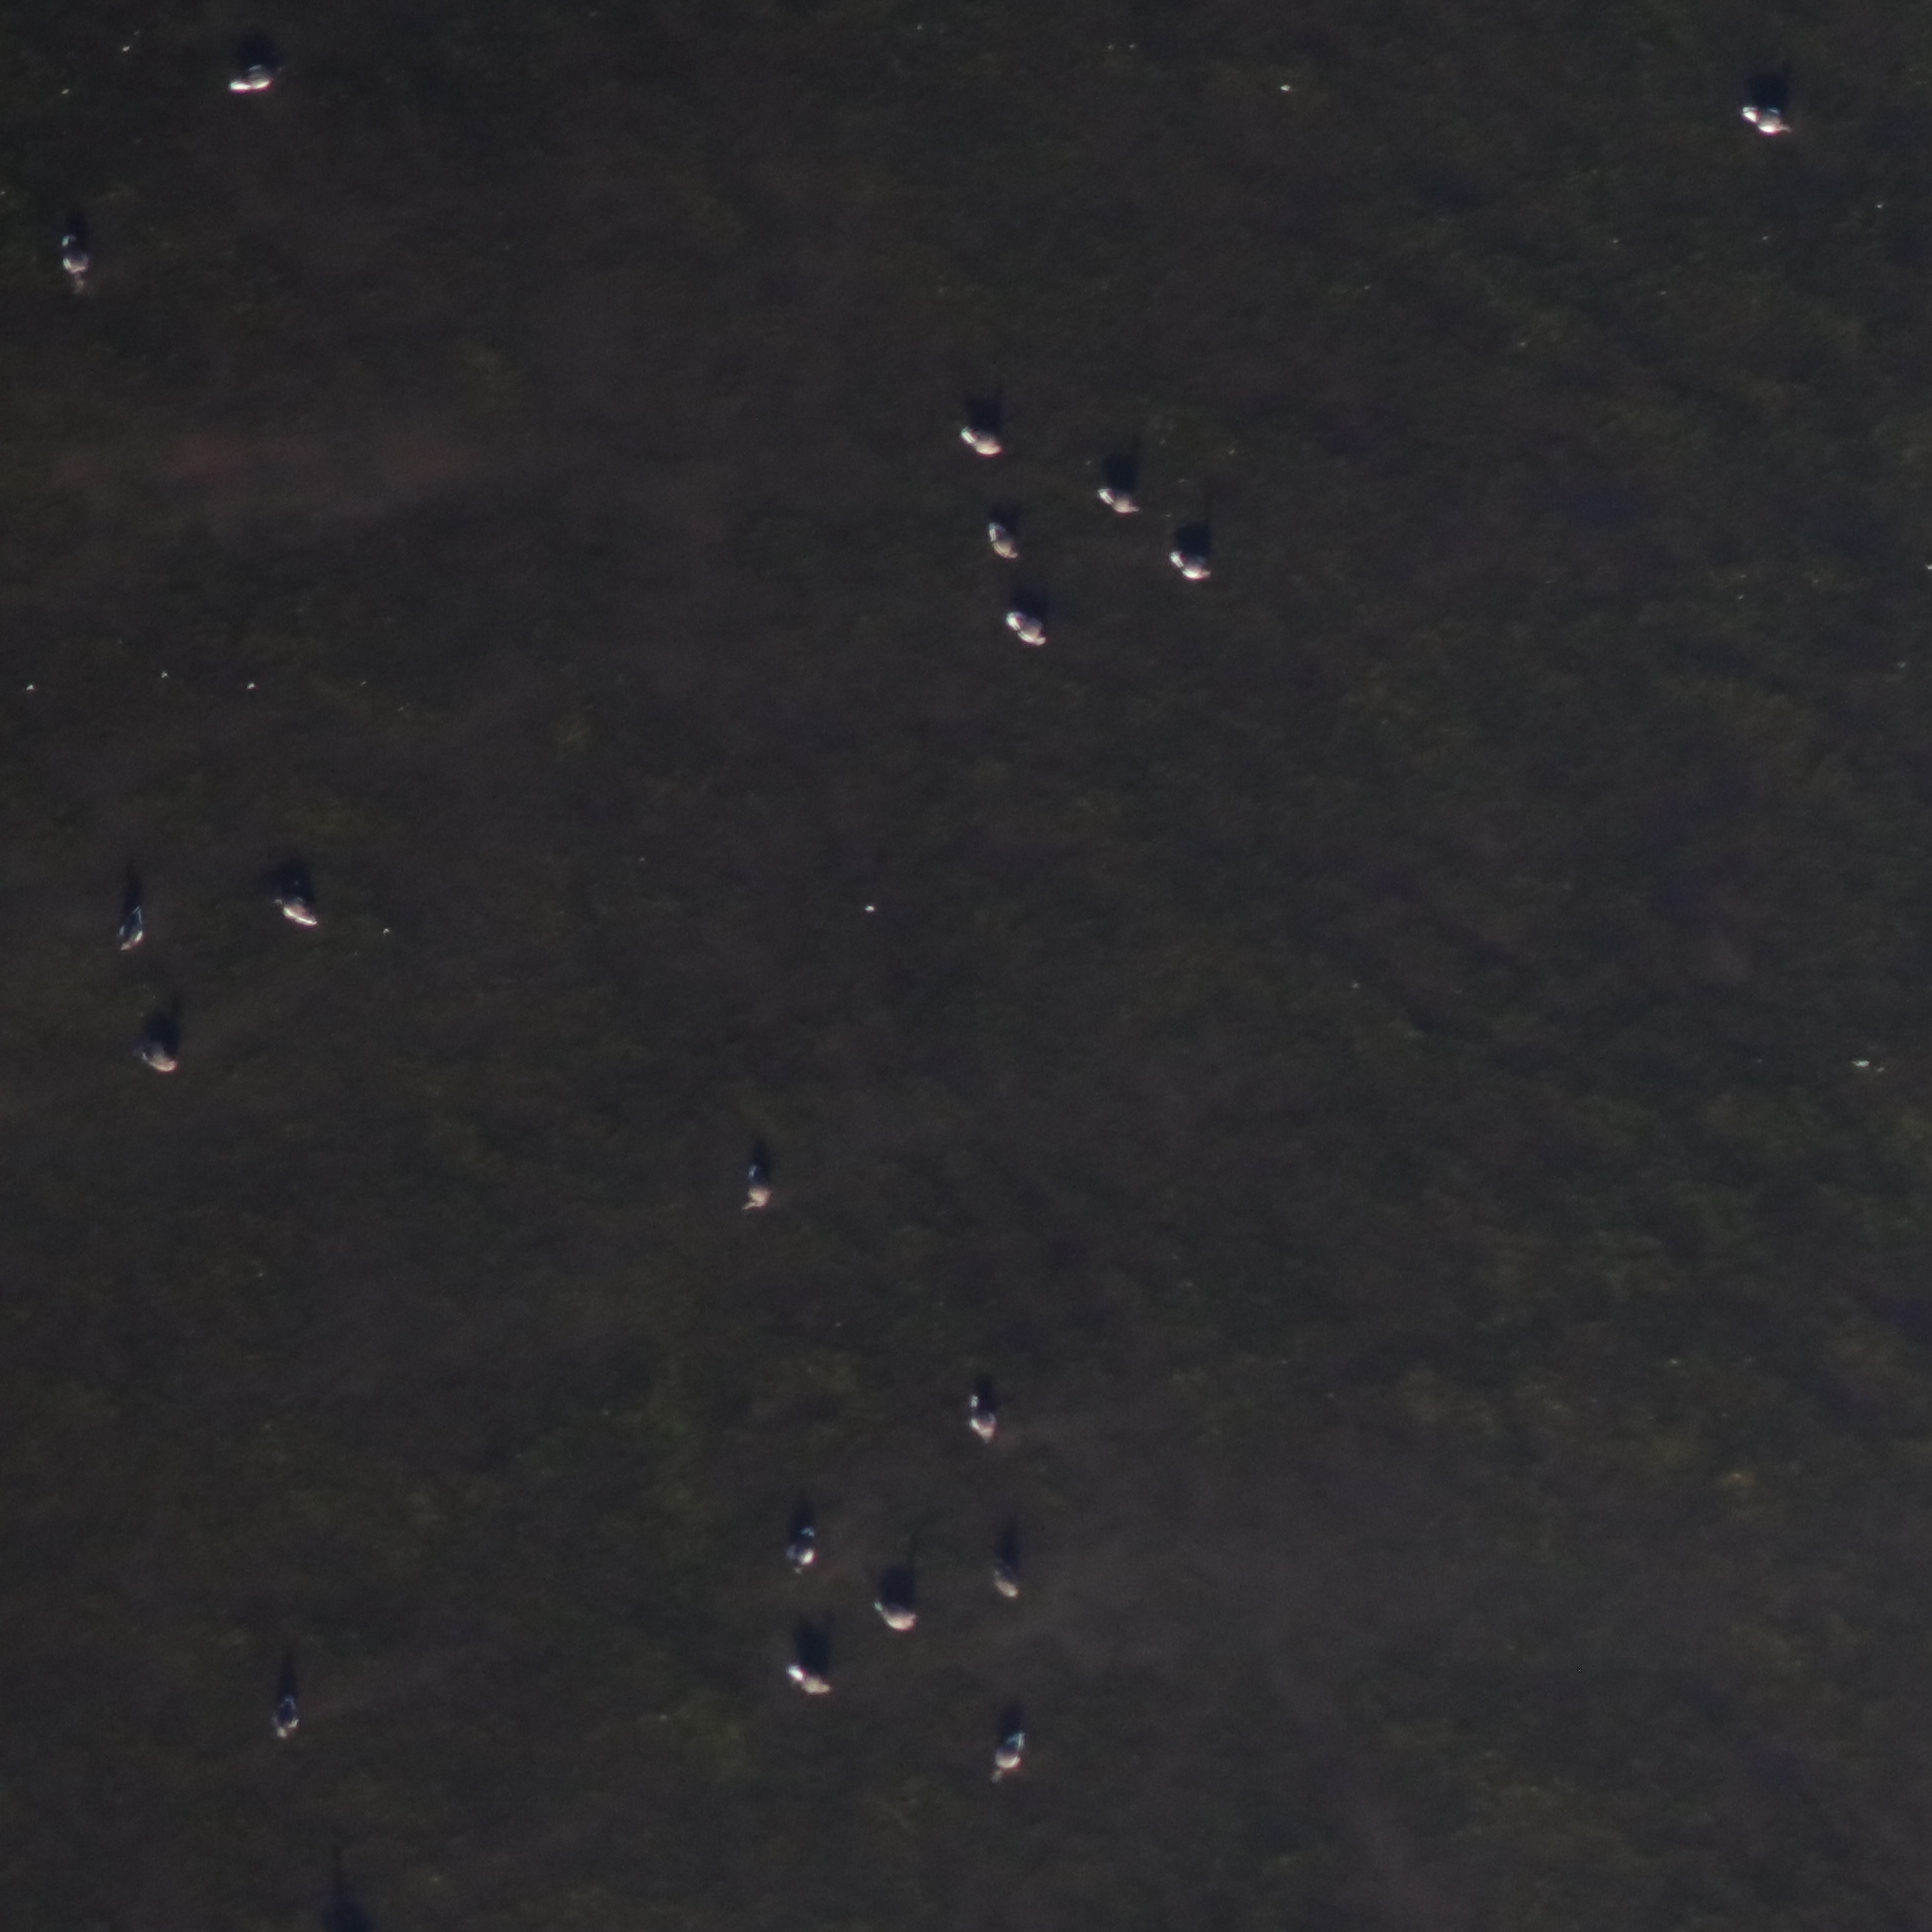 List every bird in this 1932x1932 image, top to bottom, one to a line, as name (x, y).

brant (254, 76)
brant (1769, 122)
brant (76, 258)
brant (984, 440)
brant (1120, 498)
brant (1003, 541)
brant (1192, 567)
brant (1026, 628)
brant (299, 907)
brant (134, 931)
brant (160, 1056)
brant (758, 1183)
brant (985, 1417)
brant (804, 1550)
brant (898, 1616)
brant (811, 1678)
brant (287, 1719)
brant (1005, 1756)